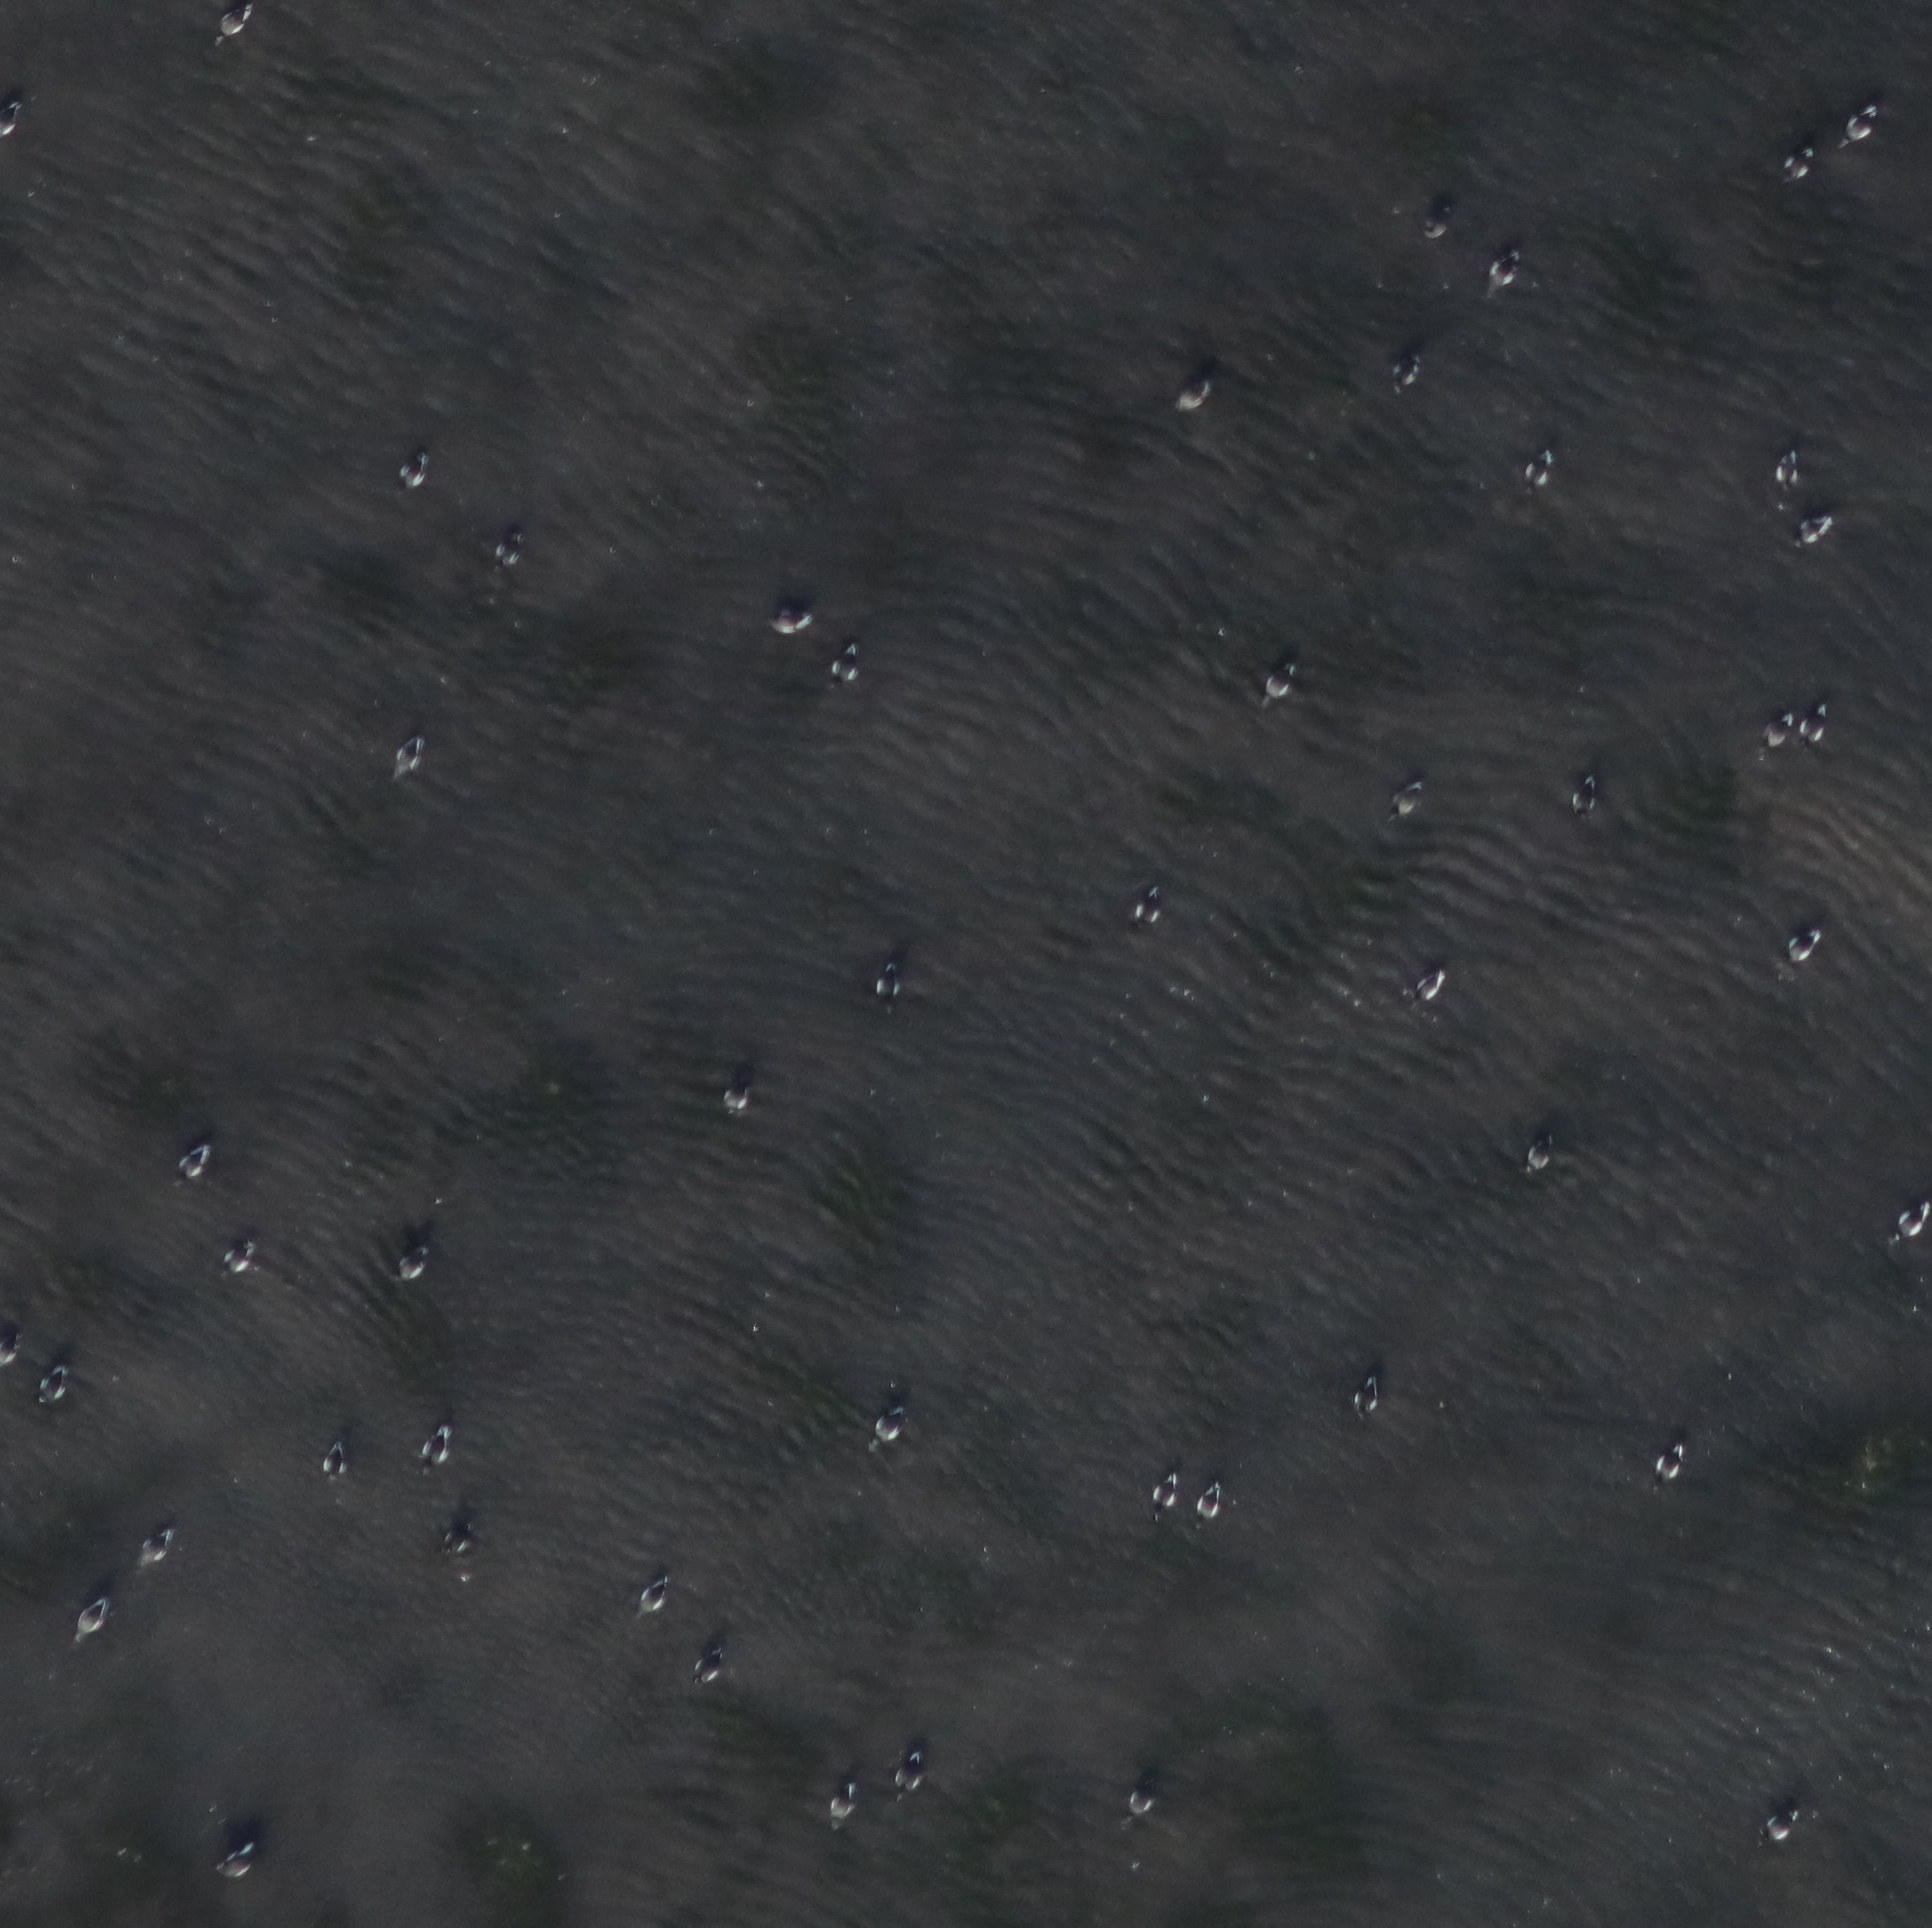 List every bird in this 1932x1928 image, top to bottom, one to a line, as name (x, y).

brant (230, 22)
brant (5, 123)
brant (1860, 126)
brant (1799, 164)
brant (1433, 225)
brant (1503, 277)
brant (1407, 372)
brant (1202, 395)
brant (415, 469)
brant (1539, 471)
brant (1790, 473)
brant (1806, 534)
brant (508, 551)
brant (801, 614)
brant (844, 667)
brant (1279, 684)
brant (1804, 727)
brant (406, 757)
brant (1407, 799)
brant (1586, 800)
brant (1148, 910)
brant (1802, 947)
brant (889, 984)
brant (1428, 986)
brant (736, 1097)
brant (1540, 1153)
brant (192, 1163)
brant (1912, 1221)
brant (239, 1259)
brant (406, 1263)
brant (5, 1349)
brant (52, 1385)
brant (1366, 1397)
brant (887, 1427)
brant (433, 1449)
brant (333, 1456)
brant (1670, 1464)
brant (1164, 1495)
brant (1209, 1503)
brant (456, 1540)
brant (154, 1550)
brant (652, 1595)
brant (92, 1618)
brant (708, 1668)
brant (909, 1773)
brant (841, 1803)
brant (1139, 1804)
brant (1778, 1825)
brant (237, 1861)